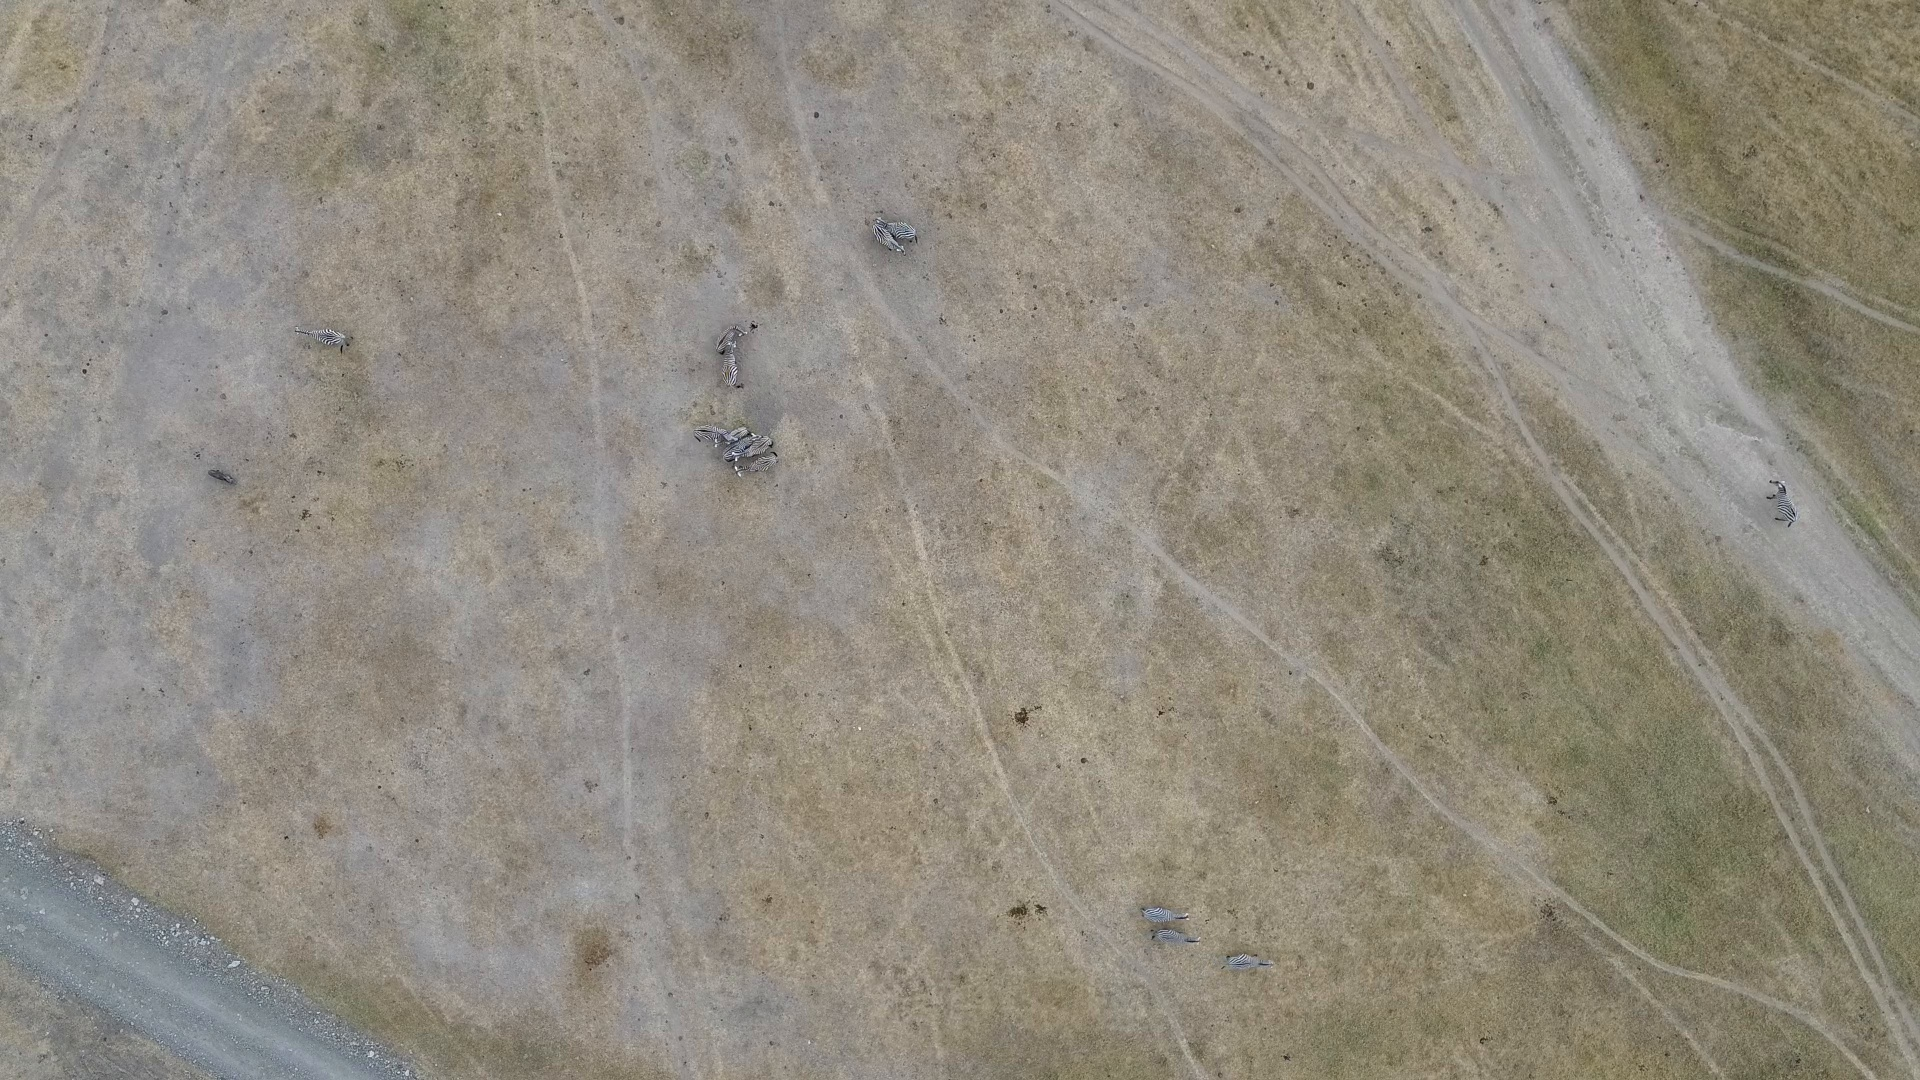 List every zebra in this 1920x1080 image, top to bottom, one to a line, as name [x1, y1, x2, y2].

zebra [874, 217, 916, 239]
zebra [872, 228, 903, 249]
zebra [716, 325, 748, 351]
zebra [296, 326, 344, 346]
zebra [723, 346, 740, 384]
zebra [695, 425, 729, 438]
zebra [714, 426, 747, 449]
zebra [722, 432, 763, 462]
zebra [732, 436, 772, 461]
zebra [735, 454, 779, 478]
zebra [1776, 480, 1798, 524]
zebra [1142, 908, 1187, 922]
zebra [1149, 925, 1192, 943]
zebra [1225, 955, 1272, 969]